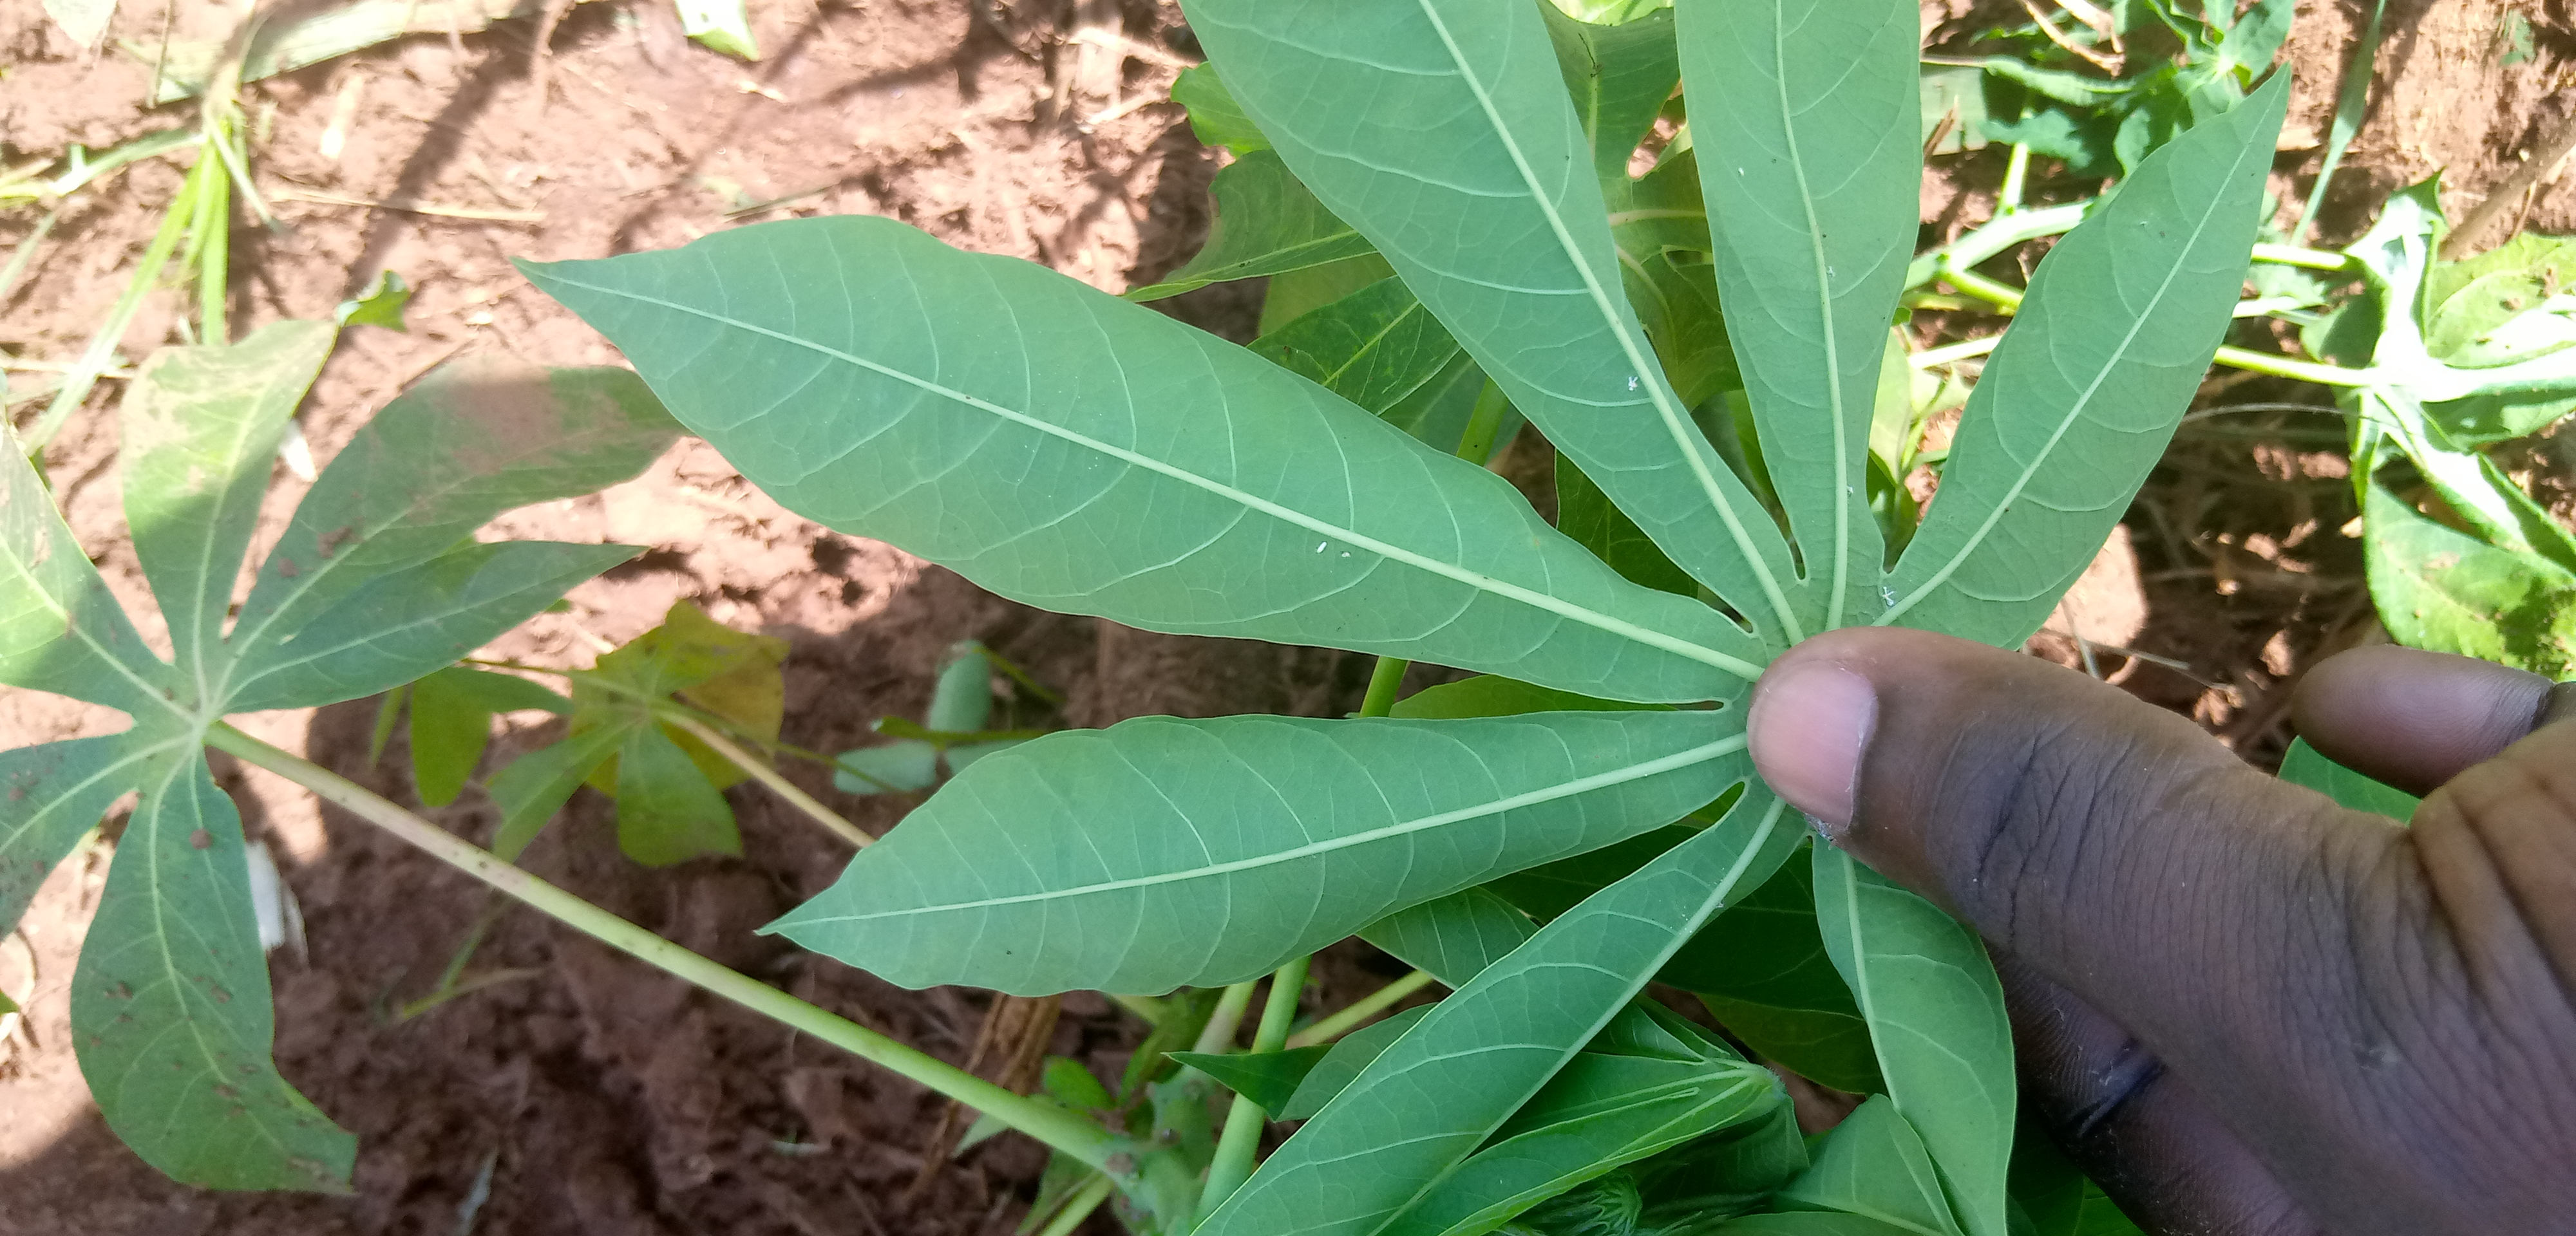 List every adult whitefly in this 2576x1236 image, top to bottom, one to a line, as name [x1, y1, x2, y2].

whitefly [1736, 165, 1748, 178]
whitefly [1625, 373, 1642, 391]
whitefly [1845, 483, 1855, 497]
whitefly [1316, 539, 1328, 556]
whitefly [1880, 584, 1898, 607]